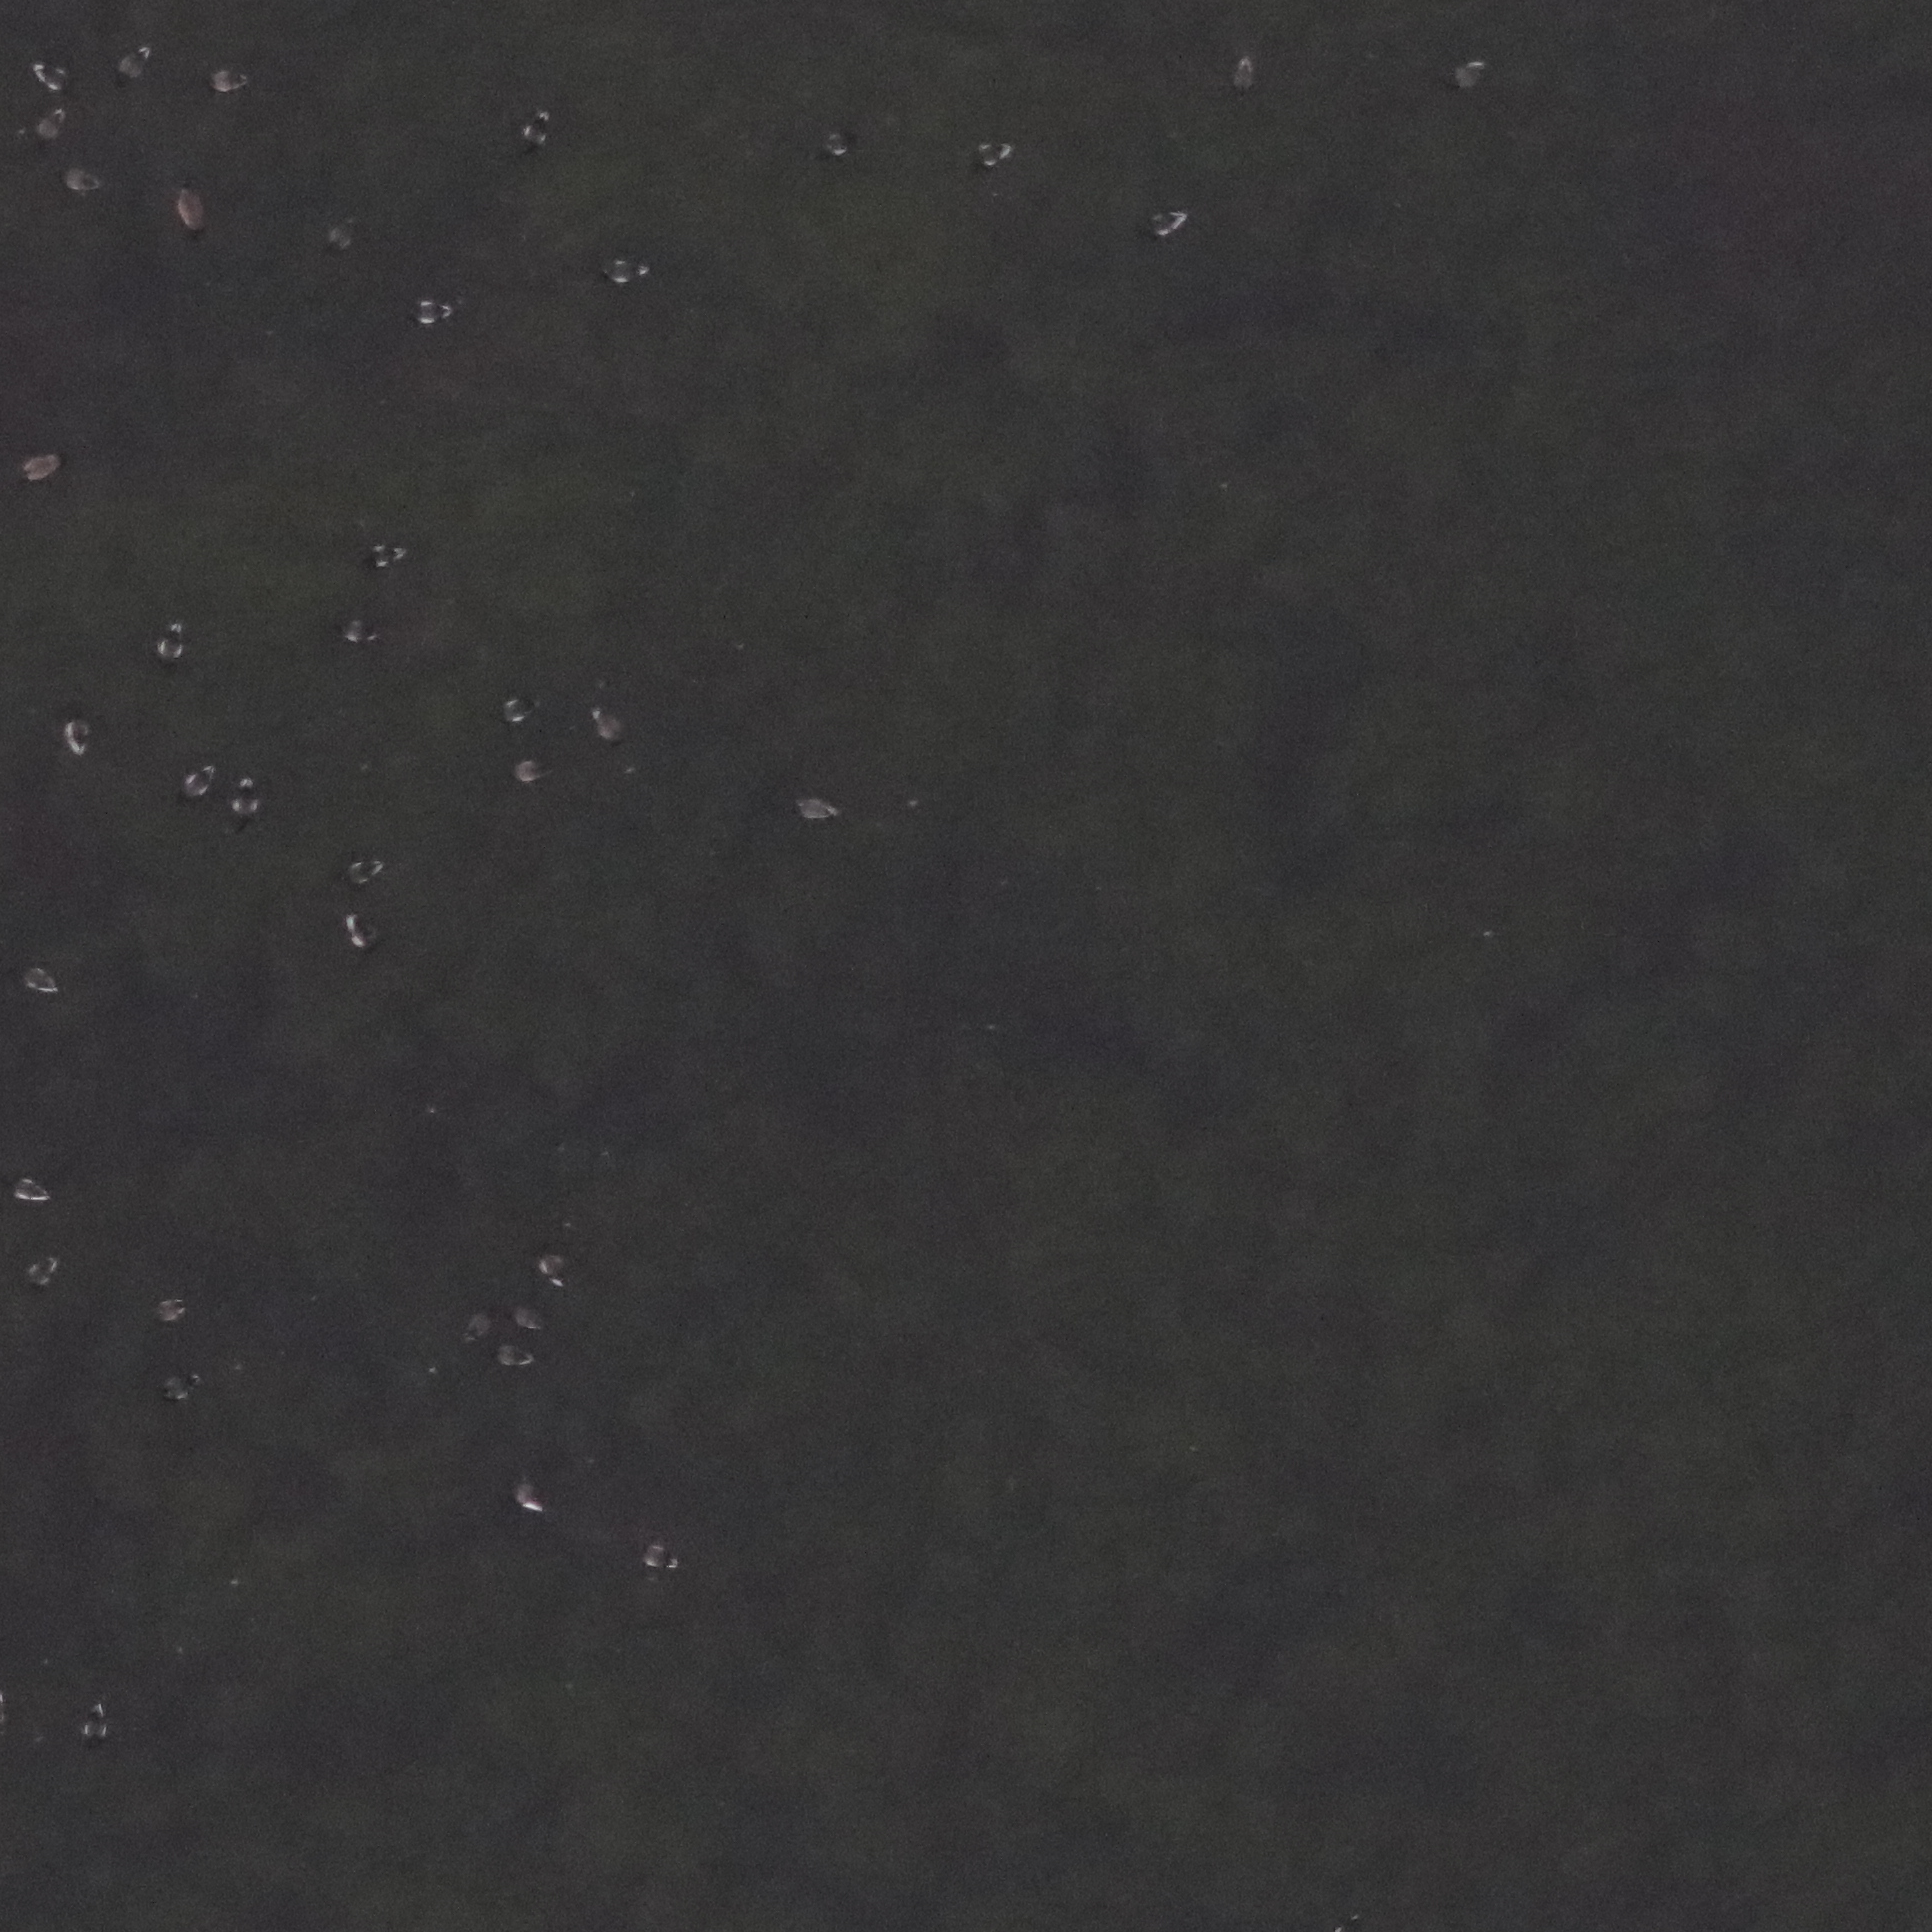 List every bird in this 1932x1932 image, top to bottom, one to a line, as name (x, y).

brant (132, 64)
brant (1466, 74)
brant (1244, 77)
brant (51, 79)
brant (225, 79)
brant (50, 129)
brant (535, 129)
brant (837, 142)
brant (990, 152)
brant (81, 180)
Canada goose (190, 209)
brant (1165, 223)
brant (342, 238)
brant (625, 270)
brant (428, 311)
Canada goose (42, 468)
brant (386, 557)
brant (356, 631)
brant (170, 644)
brant (516, 708)
brant (606, 726)
brant (79, 733)
brant (528, 767)
brant (197, 785)
brant (245, 801)
Canada goose (817, 809)
brant (361, 871)
brant (358, 930)
brant (40, 979)
brant (28, 1189)
brant (549, 1266)
brant (42, 1270)
brant (174, 1307)
brant (529, 1320)
brant (469, 1324)
brant (518, 1352)
brant (180, 1386)
brant (525, 1494)
brant (656, 1555)
brant (97, 1725)